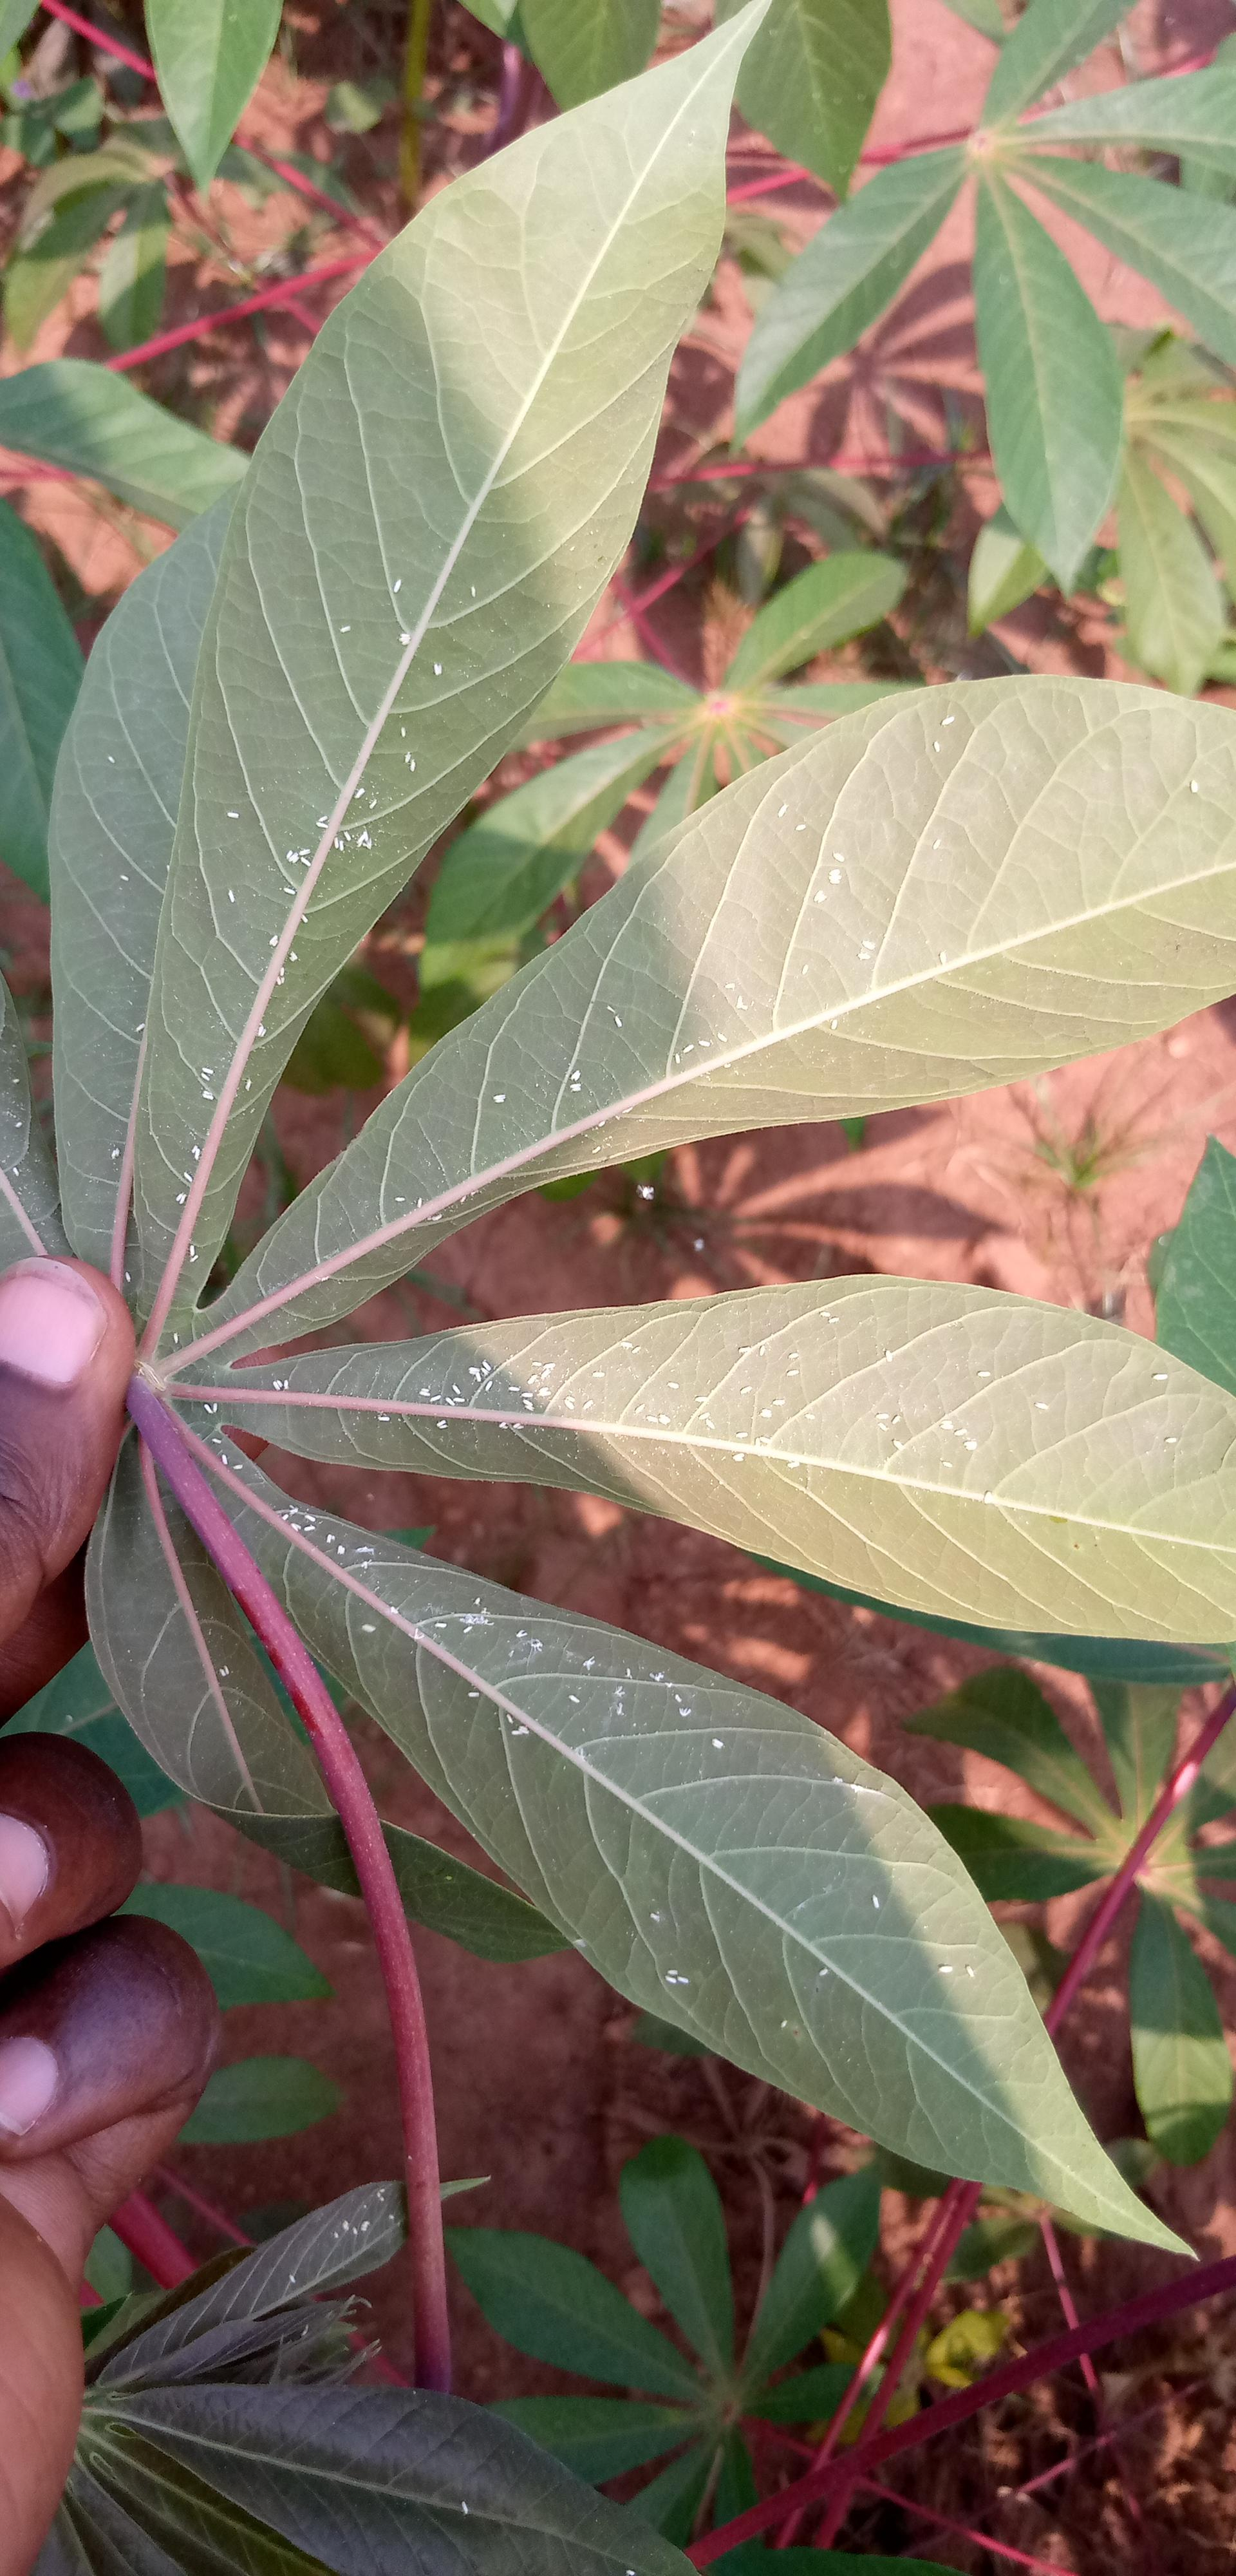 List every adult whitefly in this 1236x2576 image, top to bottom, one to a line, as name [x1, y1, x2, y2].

whitefly [393, 578, 402, 594]
whitefly [469, 585, 477, 598]
whitefly [339, 625, 352, 634]
whitefly [398, 632, 411, 637]
whitefly [397, 637, 411, 641]
whitefly [401, 641, 409, 645]
whitefly [433, 663, 440, 676]
whitefly [438, 664, 444, 676]
whitefly [940, 715, 955, 726]
whitefly [400, 726, 407, 739]
whitefly [933, 741, 941, 754]
whitefly [404, 752, 411, 764]
whitefly [106, 755, 116, 764]
whitefly [409, 759, 416, 772]
whitefly [1189, 778, 1199, 793]
whitefly [355, 786, 366, 800]
whitefly [368, 798, 378, 810]
whitefly [777, 802, 789, 819]
whitefly [225, 811, 239, 820]
whitefly [317, 815, 329, 822]
whitefly [315, 822, 328, 829]
whitefly [794, 823, 807, 831]
whitefly [342, 830, 352, 842]
whitefly [362, 830, 370, 841]
whitefly [356, 833, 365, 849]
whitefly [333, 837, 339, 849]
whitefly [931, 838, 941, 850]
whitefly [339, 840, 344, 853]
whitefly [362, 840, 373, 849]
whitefly [299, 848, 312, 856]
whitefly [286, 849, 292, 859]
whitefly [831, 851, 846, 863]
whitefly [289, 853, 299, 863]
whitefly [293, 857, 299, 865]
whitefly [299, 857, 312, 867]
whitefly [827, 867, 841, 875]
whitefly [119, 873, 129, 883]
whitefly [829, 875, 843, 880]
whitefly [829, 880, 841, 885]
whitefly [281, 886, 295, 896]
whitefly [227, 888, 237, 904]
whitefly [814, 890, 823, 904]
whitefly [818, 893, 827, 904]
whitefly [301, 913, 309, 923]
whitefly [267, 934, 281, 949]
whitefly [860, 938, 876, 951]
whitefly [288, 951, 297, 962]
whitefly [938, 951, 949, 965]
whitefly [856, 952, 872, 961]
whitefly [800, 963, 809, 975]
whitefly [279, 966, 285, 976]
whitefly [276, 976, 282, 985]
whitefly [281, 977, 286, 984]
whitefly [724, 981, 736, 990]
whitefly [735, 993, 749, 1011]
whitefly [605, 1005, 617, 1013]
whitefly [614, 1014, 624, 1028]
whitefly [830, 1018, 838, 1030]
whitefly [135, 1021, 147, 1034]
whitefly [257, 1023, 268, 1039]
whitefly [716, 1031, 728, 1043]
whitefly [698, 1039, 711, 1048]
whitefly [683, 1043, 695, 1054]
whitefly [673, 1052, 681, 1065]
whitefly [723, 1063, 732, 1069]
whitefly [201, 1066, 214, 1074]
whitefly [570, 1069, 580, 1080]
whitefly [574, 1072, 581, 1081]
whitefly [200, 1072, 210, 1082]
whitefly [244, 1077, 252, 1092]
whitefly [12, 1078, 20, 1084]
whitefly [568, 1083, 582, 1088]
whitefly [571, 1088, 581, 1092]
whitefly [203, 1090, 212, 1095]
whitefly [201, 1094, 214, 1101]
whitefly [492, 1094, 506, 1099]
whitefly [493, 1099, 506, 1103]
whitefly [598, 1120, 606, 1128]
whitefly [15, 1122, 23, 1129]
whitefly [192, 1144, 199, 1153]
whitefly [592, 1145, 601, 1154]
whitefly [115, 1147, 121, 1158]
whitefly [194, 1148, 201, 1160]
whitefly [111, 1148, 116, 1160]
whitefly [12, 1166, 21, 1177]
whitefly [183, 1171, 194, 1183]
whitefly [635, 1181, 657, 1202]
whitefly [176, 1192, 183, 1203]
whitefly [180, 1194, 186, 1206]
whitefly [393, 1195, 406, 1202]
whitefly [416, 1195, 423, 1208]
whitefly [433, 1213, 443, 1222]
whitefly [692, 1236, 708, 1251]
whitefly [189, 1244, 196, 1256]
whitefly [189, 1255, 199, 1263]
whitefly [126, 1272, 132, 1283]
whitefly [819, 1311, 831, 1318]
whitefly [829, 1316, 840, 1323]
whitefly [171, 1331, 180, 1345]
whitefly [619, 1341, 633, 1349]
whitefly [758, 1345, 767, 1357]
whitefly [632, 1345, 641, 1354]
whitefly [736, 1346, 751, 1354]
whitefly [885, 1349, 894, 1363]
whitefly [787, 1350, 800, 1359]
whitefly [482, 1359, 491, 1371]
whitefly [531, 1360, 543, 1368]
whitefly [543, 1361, 556, 1368]
whitefly [468, 1366, 480, 1374]
whitefly [481, 1367, 489, 1376]
whitefly [785, 1368, 801, 1378]
whitefly [541, 1368, 552, 1380]
whitefly [977, 1370, 991, 1378]
whitefly [592, 1371, 606, 1378]
whitefly [475, 1372, 482, 1383]
whitefly [1151, 1372, 1169, 1381]
whitefly [527, 1374, 538, 1385]
whitefly [283, 1379, 289, 1390]
whitefly [276, 1379, 283, 1388]
whitefly [485, 1380, 493, 1393]
whitefly [272, 1381, 281, 1391]
whitefly [666, 1381, 680, 1390]
whitefly [451, 1384, 462, 1396]
whitefly [740, 1385, 753, 1394]
whitefly [507, 1385, 520, 1392]
whitefly [538, 1386, 549, 1392]
whitefly [420, 1387, 430, 1392]
whitefly [418, 1391, 431, 1397]
whitefly [520, 1392, 534, 1398]
whitefly [536, 1392, 552, 1397]
whitefly [430, 1394, 441, 1405]
whitefly [565, 1396, 576, 1402]
whitefly [445, 1396, 455, 1406]
whitefly [452, 1396, 465, 1403]
whitefly [693, 1396, 708, 1403]
whitefly [770, 1398, 787, 1406]
whitefly [521, 1399, 534, 1406]
whitefly [583, 1399, 594, 1410]
whitefly [564, 1399, 575, 1410]
whitefly [1032, 1401, 1049, 1410]
whitefly [212, 1401, 218, 1413]
whitefly [203, 1402, 214, 1415]
whitefly [633, 1402, 646, 1415]
whitefly [524, 1405, 534, 1412]
whitefly [761, 1408, 772, 1413]
whitefly [698, 1412, 711, 1420]
whitefly [760, 1412, 772, 1418]
whitefly [874, 1412, 890, 1420]
whitefly [804, 1413, 816, 1420]
whitefly [659, 1414, 671, 1423]
whitefly [892, 1414, 902, 1426]
whitefly [377, 1415, 391, 1423]
whitefly [646, 1415, 658, 1424]
whitefly [659, 1417, 668, 1425]
whitefly [436, 1419, 447, 1428]
whitefly [705, 1419, 715, 1430]
whitefly [940, 1419, 953, 1424]
whitefly [877, 1422, 888, 1432]
whitefly [439, 1424, 448, 1429]
whitefly [940, 1424, 955, 1430]
whitefly [955, 1427, 968, 1437]
whitefly [734, 1431, 749, 1438]
whitefly [760, 1435, 774, 1444]
whitefly [1163, 1435, 1177, 1444]
whitefly [754, 1436, 761, 1447]
whitefly [211, 1437, 222, 1445]
whitefly [892, 1438, 904, 1451]
whitefly [963, 1440, 978, 1445]
whitefly [964, 1445, 978, 1450]
whitefly [733, 1453, 745, 1459]
whitefly [221, 1454, 228, 1465]
whitefly [734, 1457, 745, 1463]
whitefly [941, 1460, 953, 1468]
whitefly [786, 1461, 801, 1470]
whitefly [232, 1463, 243, 1470]
whitefly [983, 1490, 995, 1505]
whitefly [288, 1503, 299, 1513]
whitefly [283, 1513, 289, 1520]
whitefly [303, 1513, 317, 1522]
whitefly [290, 1522, 301, 1532]
whitefly [303, 1524, 317, 1532]
whitefly [326, 1533, 332, 1544]
whitefly [355, 1544, 375, 1554]
whitefly [337, 1544, 346, 1555]
whitefly [359, 1557, 374, 1571]
whitefly [473, 1595, 481, 1605]
whitefly [389, 1604, 402, 1615]
whitefly [480, 1605, 492, 1615]
whitefly [465, 1618, 475, 1624]
whitefly [433, 1620, 449, 1629]
whitefly [359, 1622, 377, 1634]
whitefly [462, 1624, 474, 1634]
whitefly [406, 1625, 425, 1640]
whitefly [515, 1628, 528, 1638]
whitefly [581, 1654, 596, 1672]
whitefly [223, 1665, 230, 1675]
whitefly [623, 1666, 634, 1680]
whitefly [218, 1667, 227, 1676]
whitefly [613, 1685, 626, 1697]
whitefly [466, 1690, 480, 1699]
whitefly [567, 1692, 582, 1704]
whitefly [673, 1692, 683, 1703]
whitefly [677, 1705, 693, 1718]
whitefly [505, 1712, 514, 1725]
whitefly [518, 1725, 530, 1734]
whitefly [510, 1728, 521, 1735]
whitefly [711, 1738, 726, 1750]
whitefly [831, 1776, 844, 1784]
whitefly [849, 1783, 865, 1794]
whitefly [870, 1892, 881, 1910]
whitefly [646, 1910, 661, 1922]
whitefly [937, 1965, 953, 1973]
whitefly [966, 1965, 975, 1977]
whitefly [817, 1966, 829, 1978]
whitefly [666, 1968, 679, 1976]
whitefly [663, 1975, 677, 1985]
whitefly [677, 1975, 689, 1984]
whitefly [779, 2017, 789, 2030]
whitefly [378, 2196, 385, 2202]
whitefly [387, 2213, 395, 2221]
whitefly [340, 2219, 349, 2233]
whitefly [359, 2219, 370, 2233]
whitefly [351, 2226, 359, 2237]
whitefly [332, 2230, 339, 2240]
whitefly [287, 2273, 296, 2284]
whitefly [459, 2499, 470, 2515]
whitefly [623, 2568, 637, 2576]